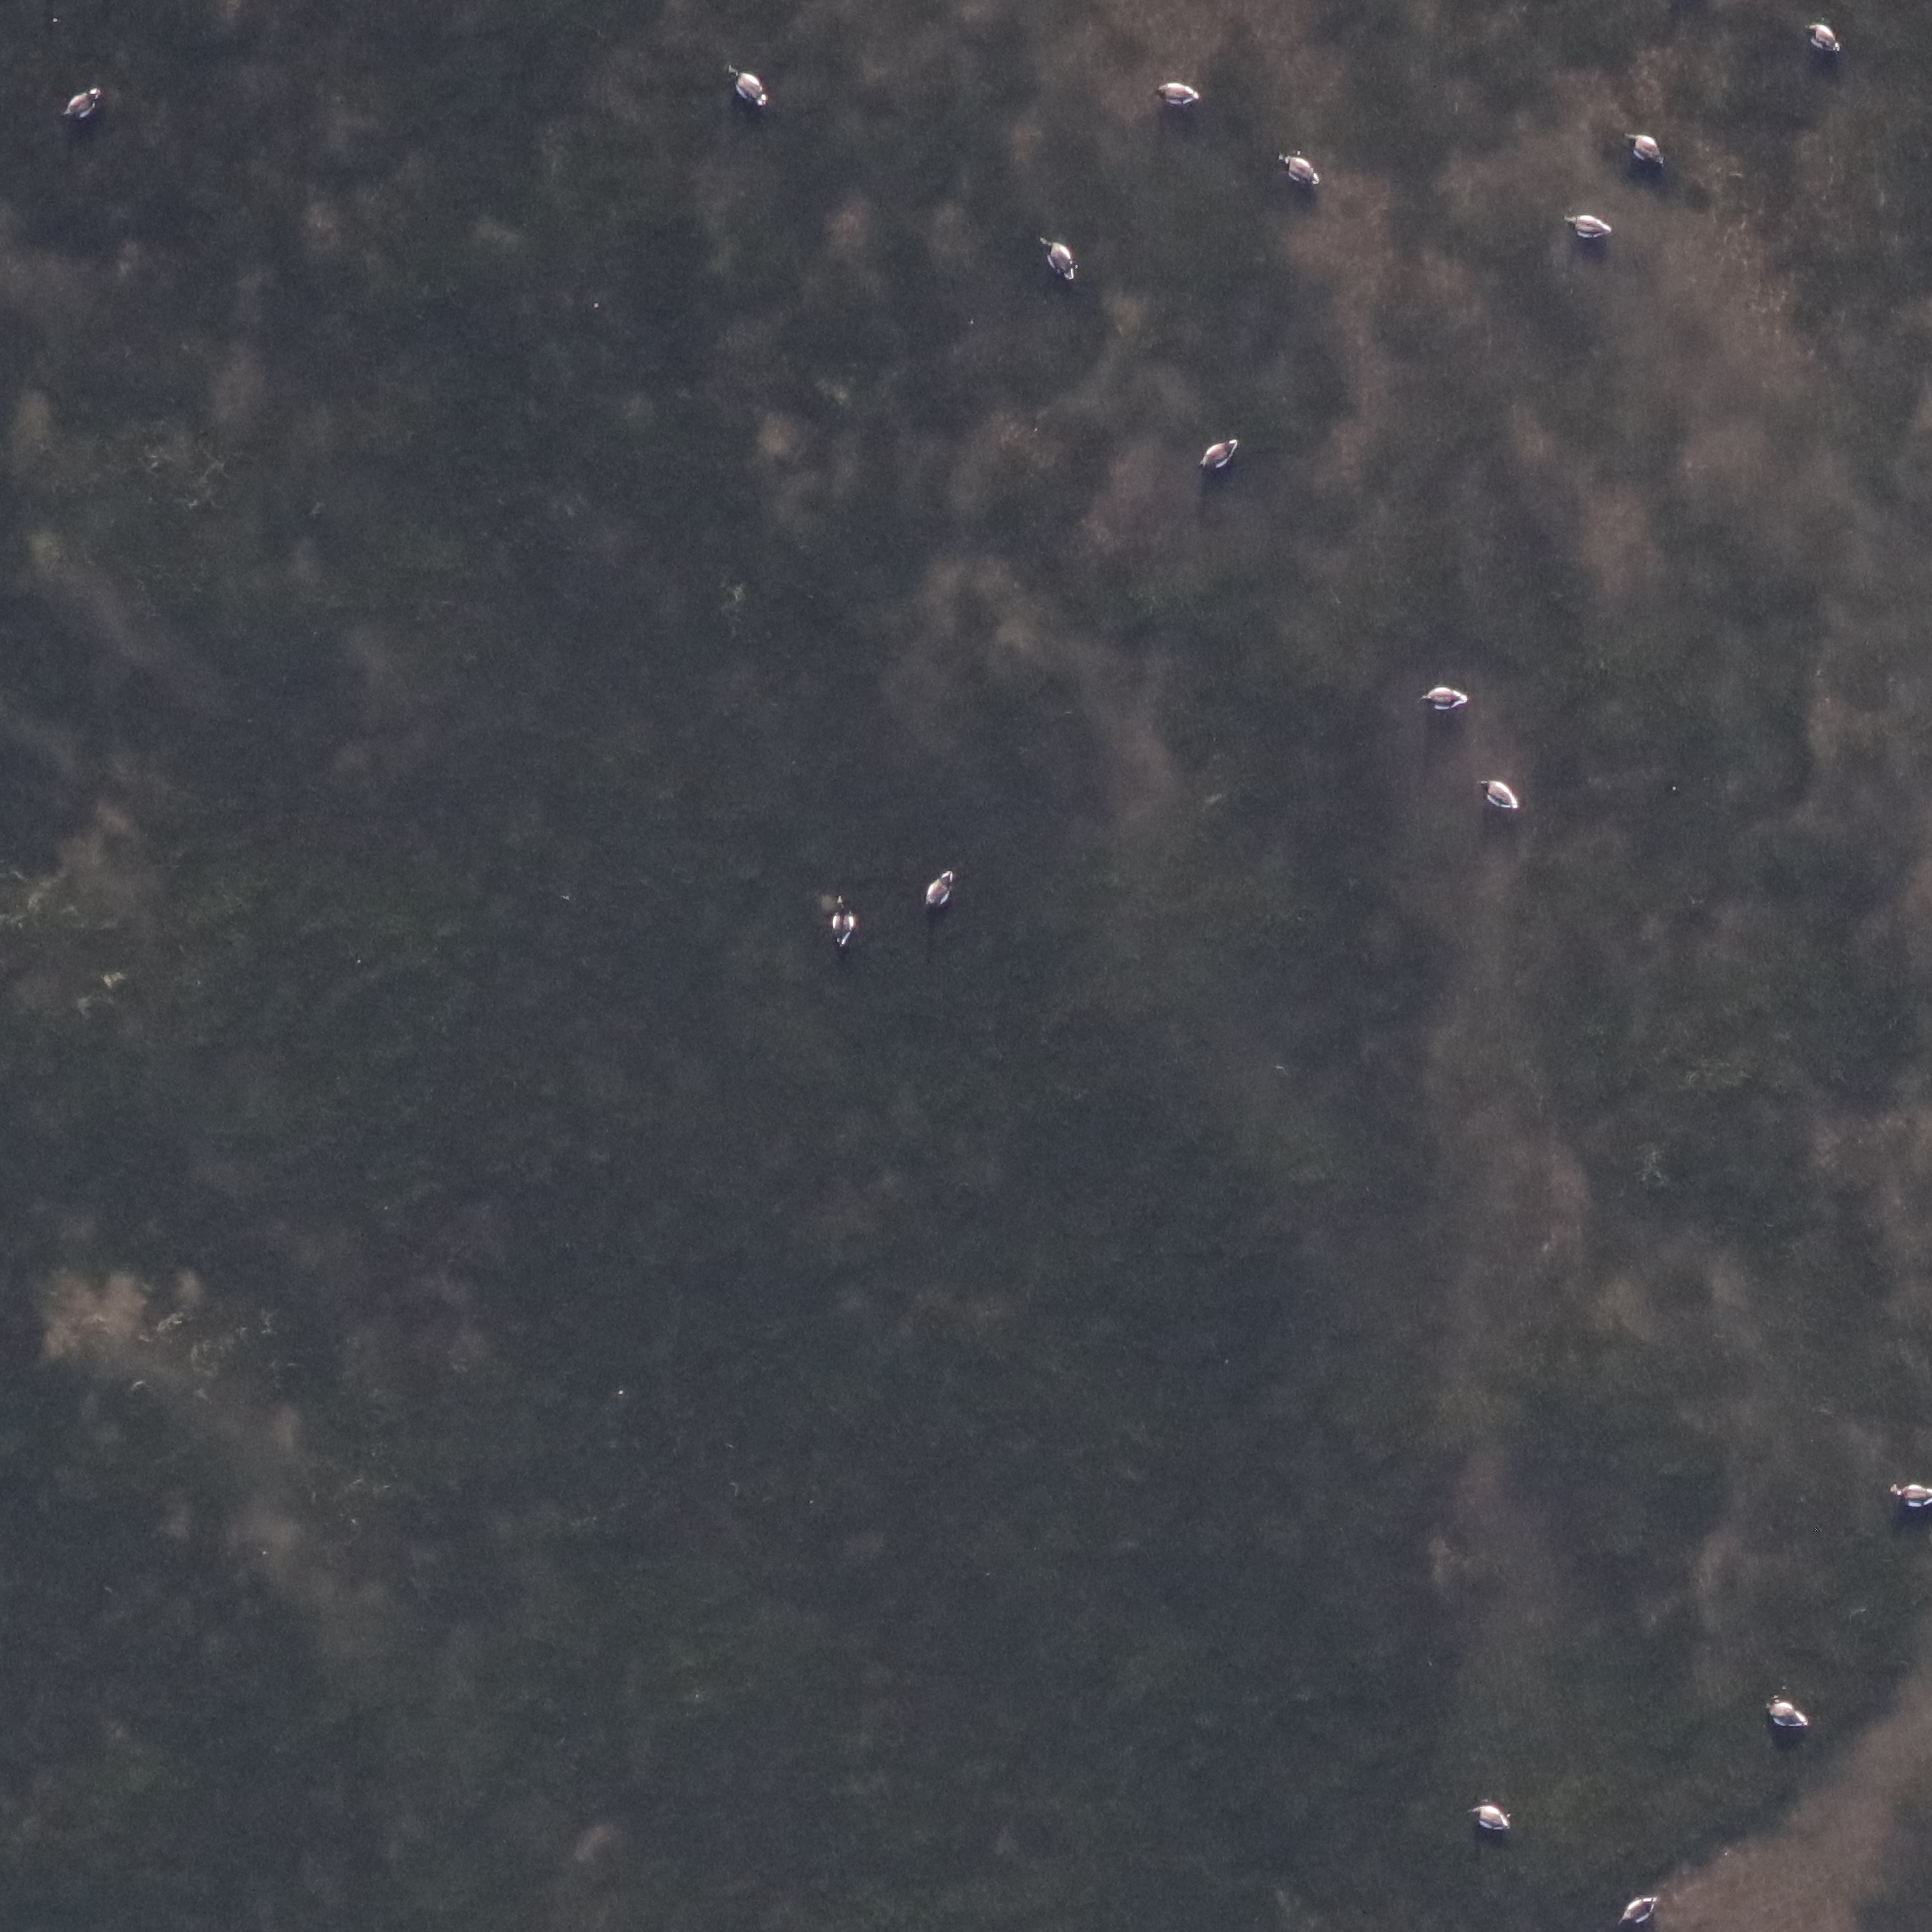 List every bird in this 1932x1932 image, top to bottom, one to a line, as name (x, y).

brant (1825, 38)
brant (747, 86)
brant (1177, 95)
brant (81, 105)
brant (1647, 149)
brant (1300, 169)
brant (1588, 225)
brant (1059, 258)
brant (1218, 456)
brant (1444, 697)
brant (1500, 796)
brant (938, 892)
brant (842, 924)
brant (1915, 1493)
brant (1786, 1713)
brant (1492, 1817)
brant (1638, 1910)